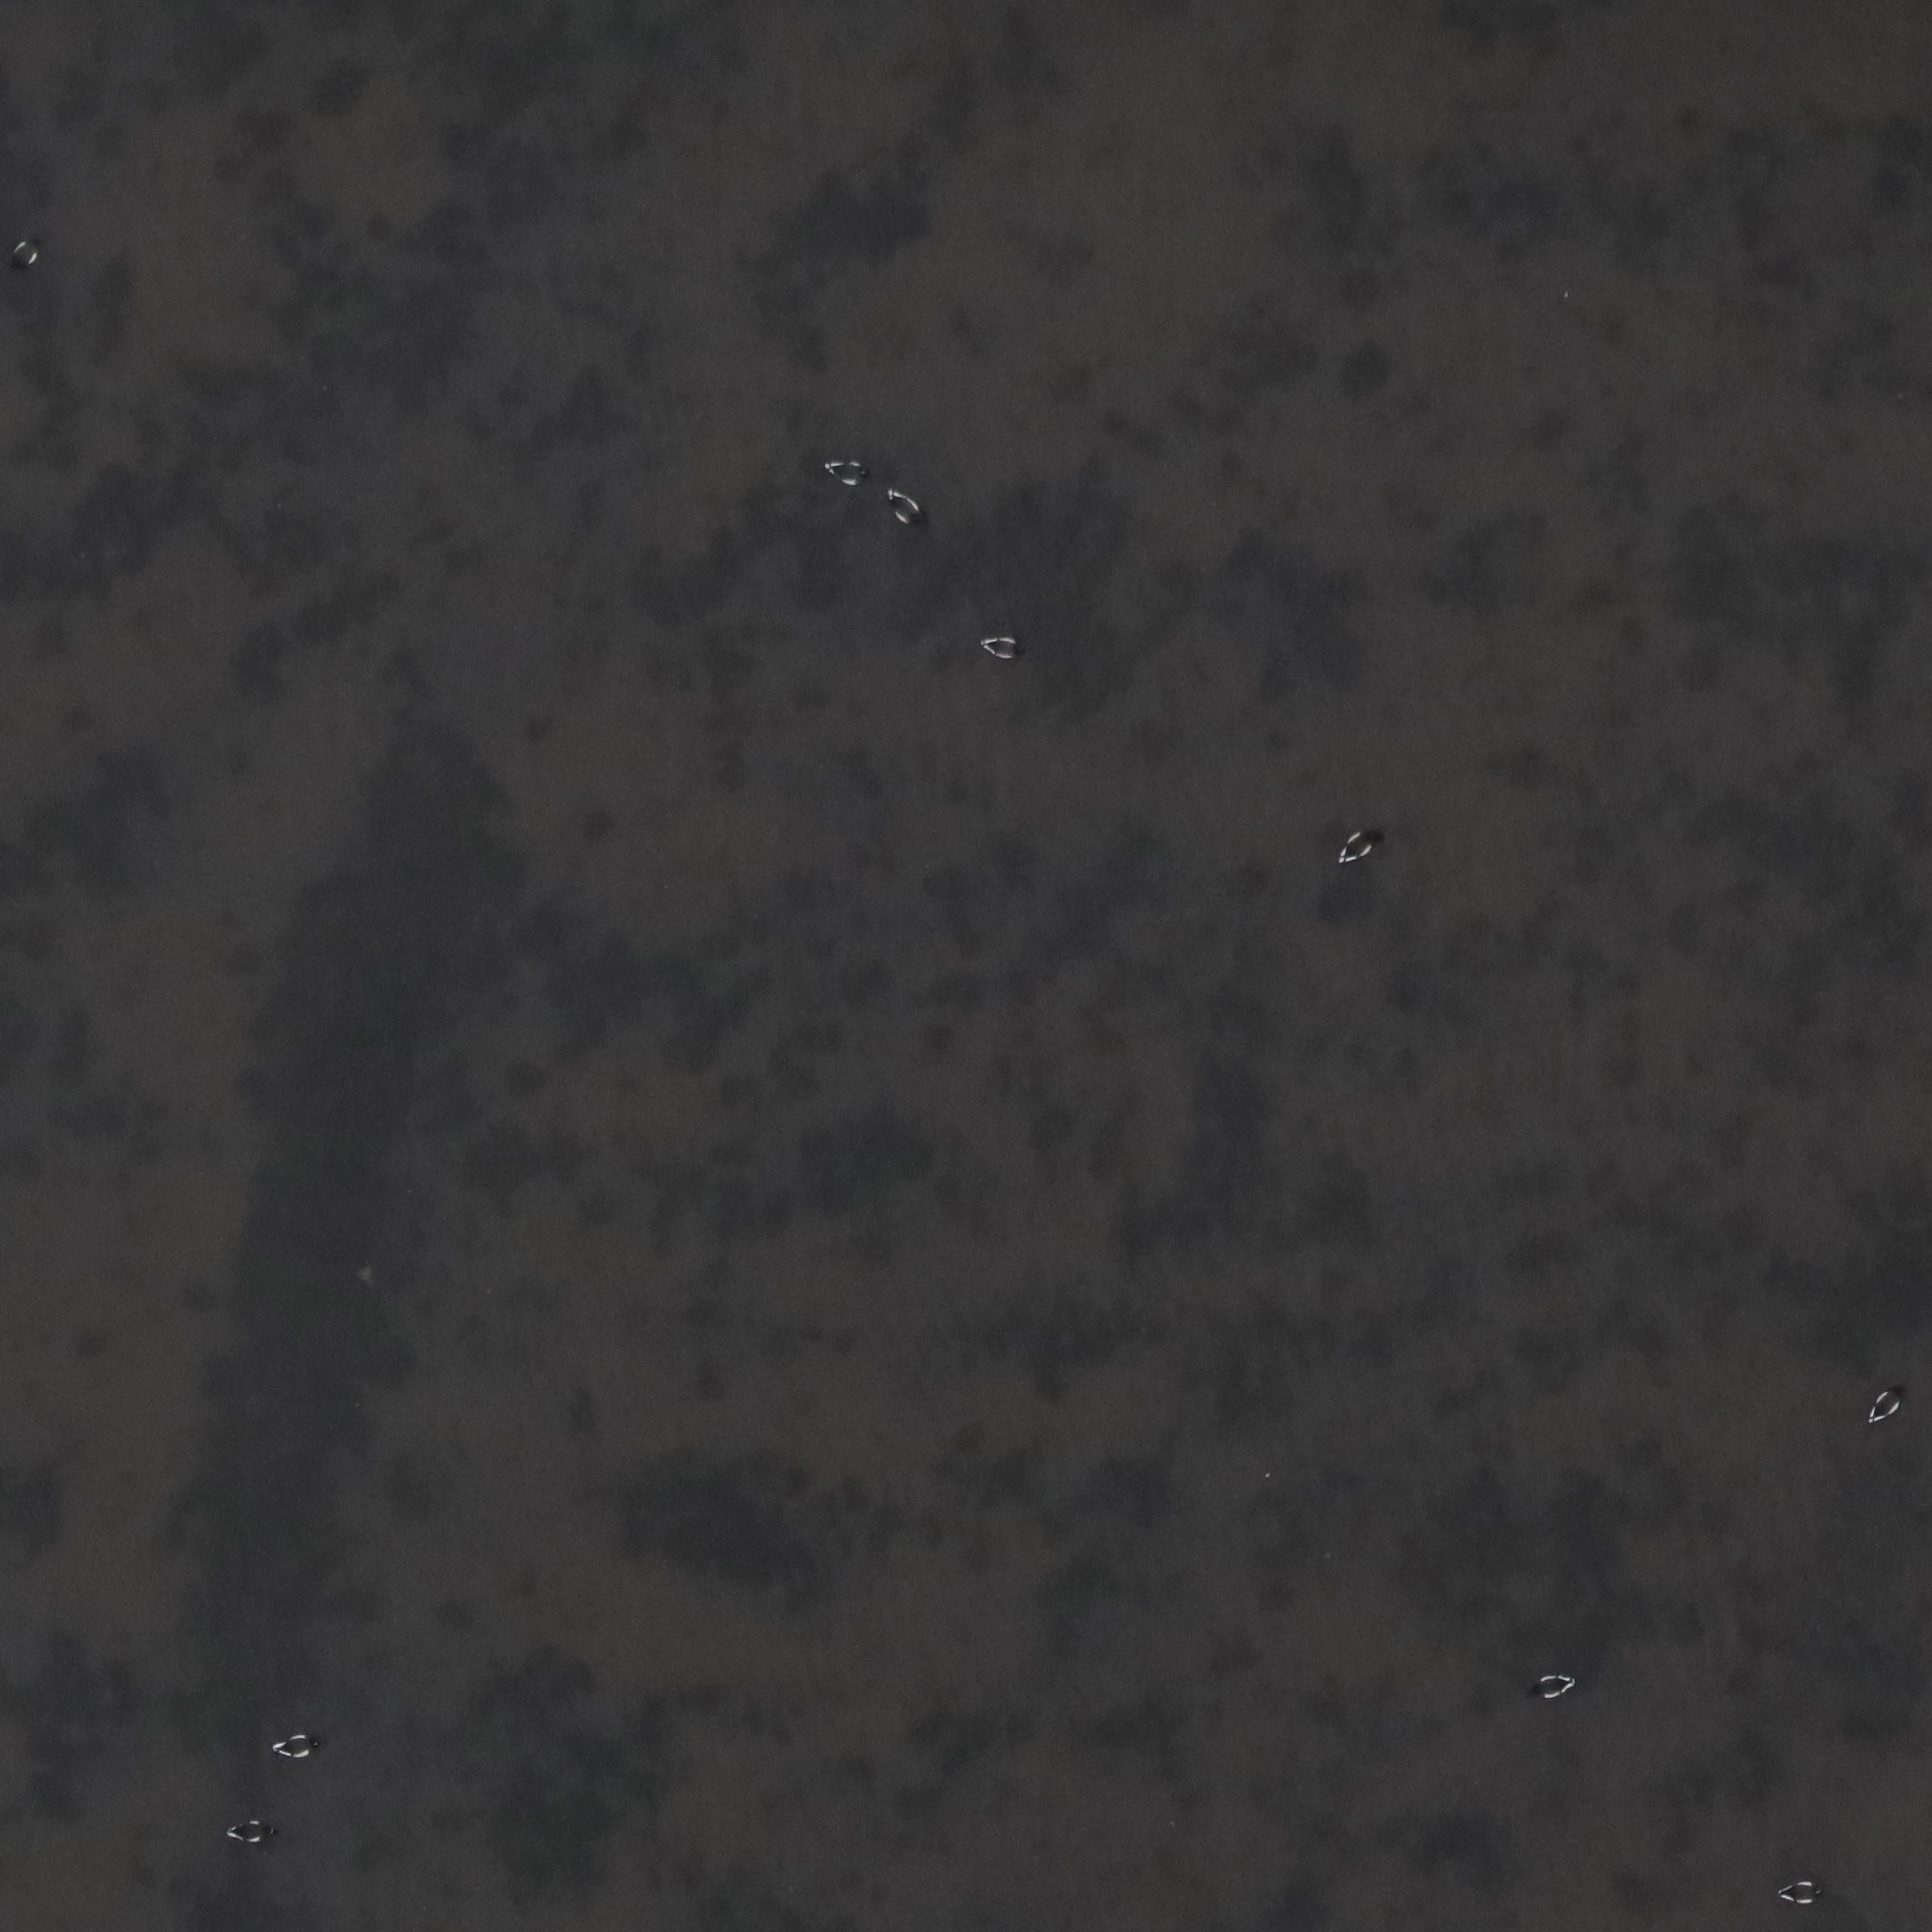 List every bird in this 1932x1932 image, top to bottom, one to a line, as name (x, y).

brant (27, 255)
brant (849, 474)
brant (904, 508)
brant (1005, 648)
brant (1357, 846)
brant (1885, 1407)
brant (1551, 1689)
brant (297, 1748)
brant (249, 1831)
brant (1801, 1894)